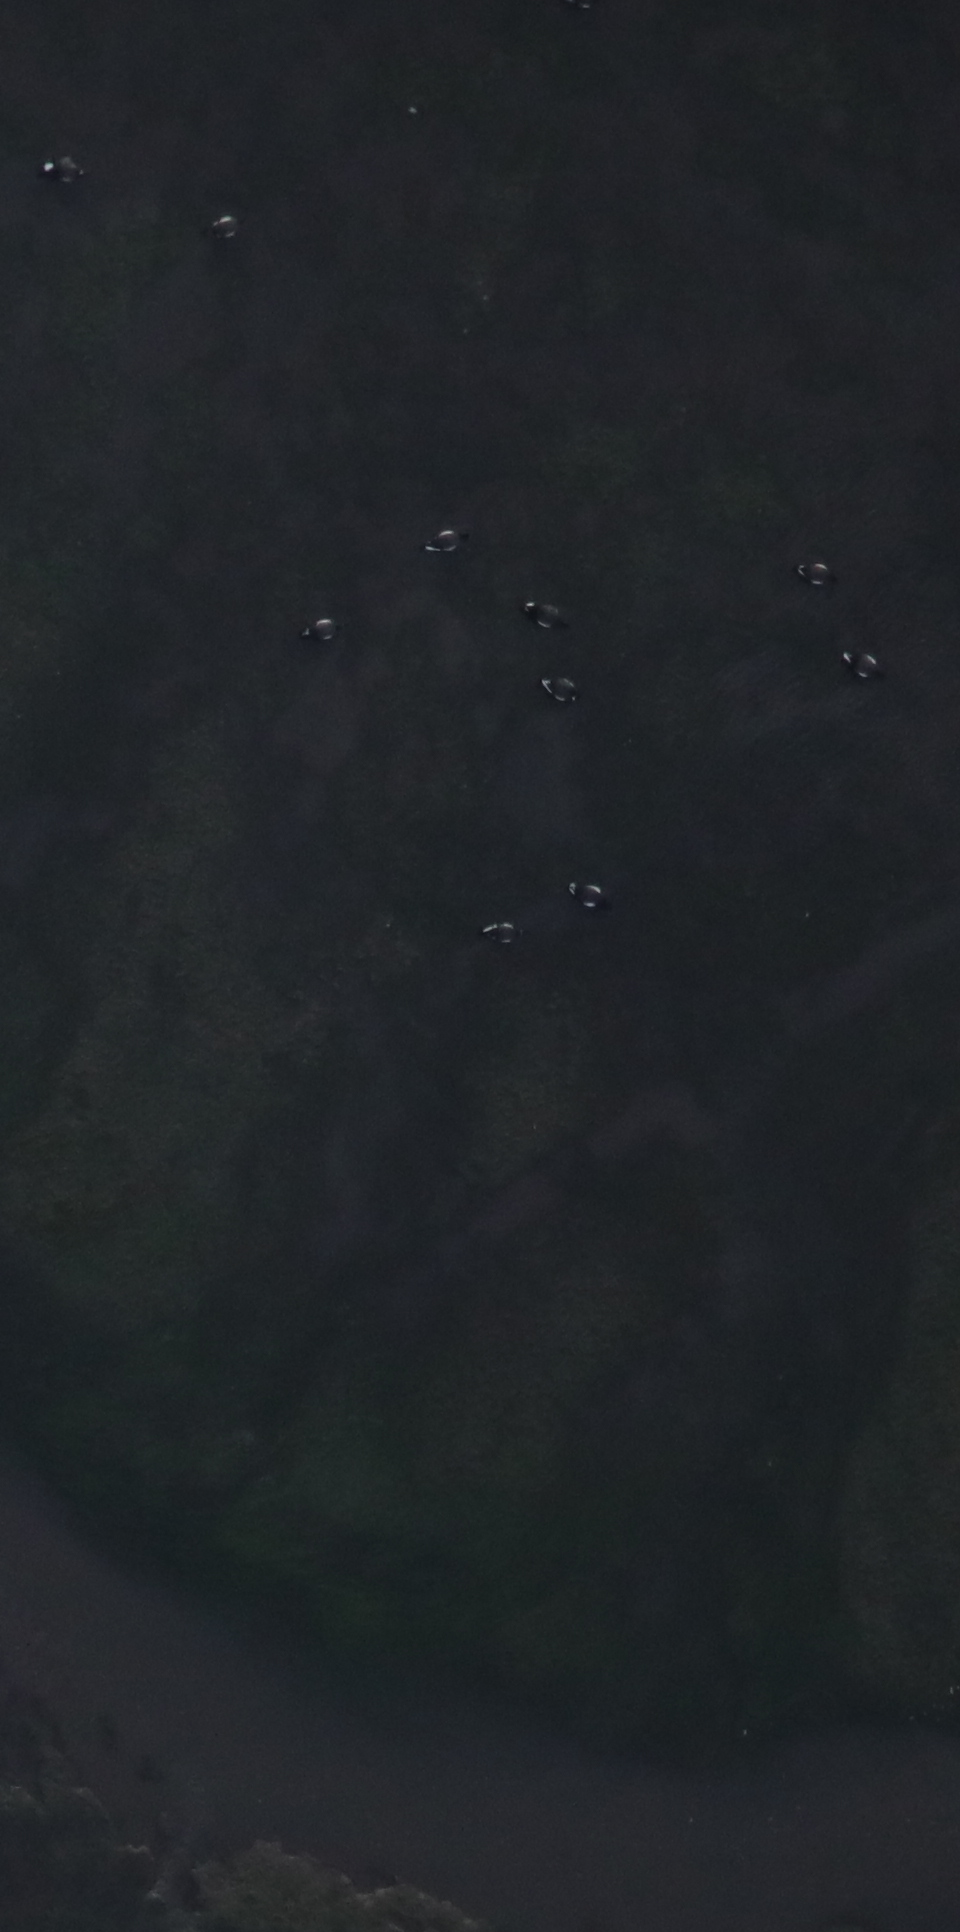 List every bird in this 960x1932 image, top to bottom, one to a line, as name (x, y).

brant (62, 170)
brant (223, 226)
brant (447, 540)
brant (816, 575)
brant (547, 614)
brant (324, 631)
brant (862, 664)
brant (559, 689)
brant (587, 895)
brant (502, 933)